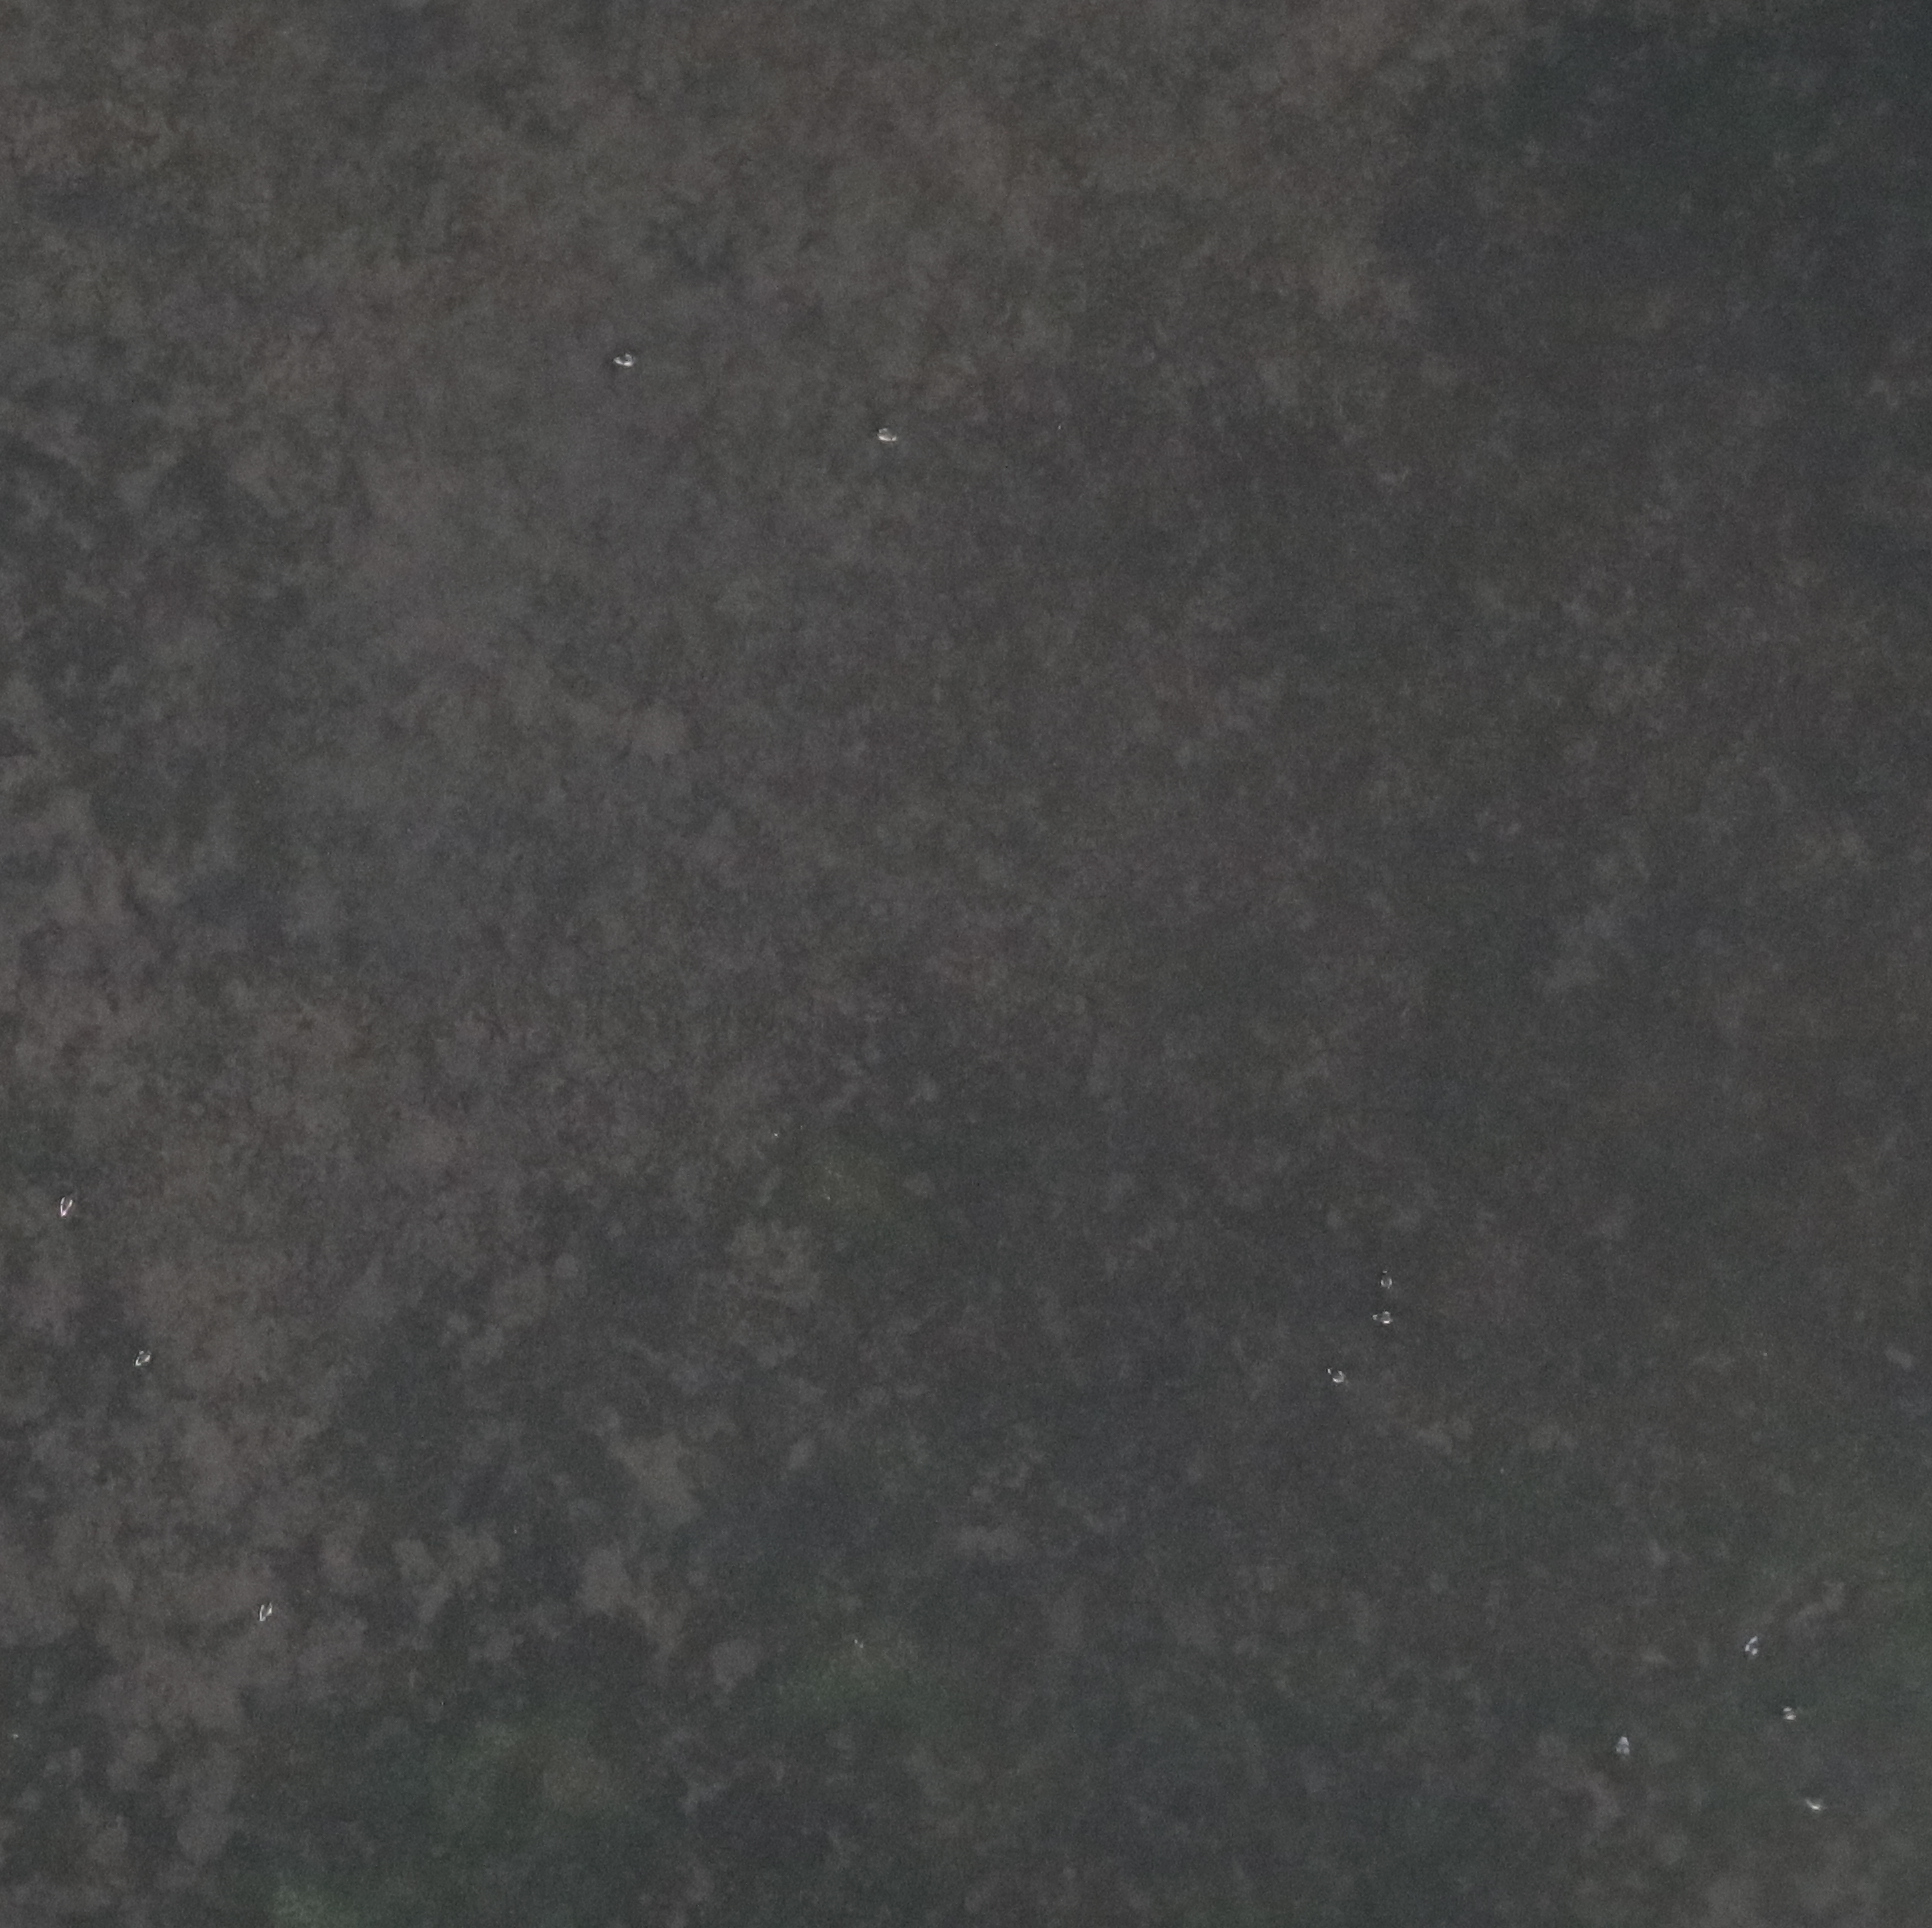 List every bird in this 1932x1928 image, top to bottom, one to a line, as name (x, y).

brant (626, 358)
brant (886, 435)
brant (66, 1205)
brant (1385, 1280)
brant (1384, 1317)
brant (143, 1357)
brant (1336, 1371)
brant (265, 1611)
brant (1752, 1648)
brant (1789, 1713)
brant (1623, 1749)
brant (1815, 1801)